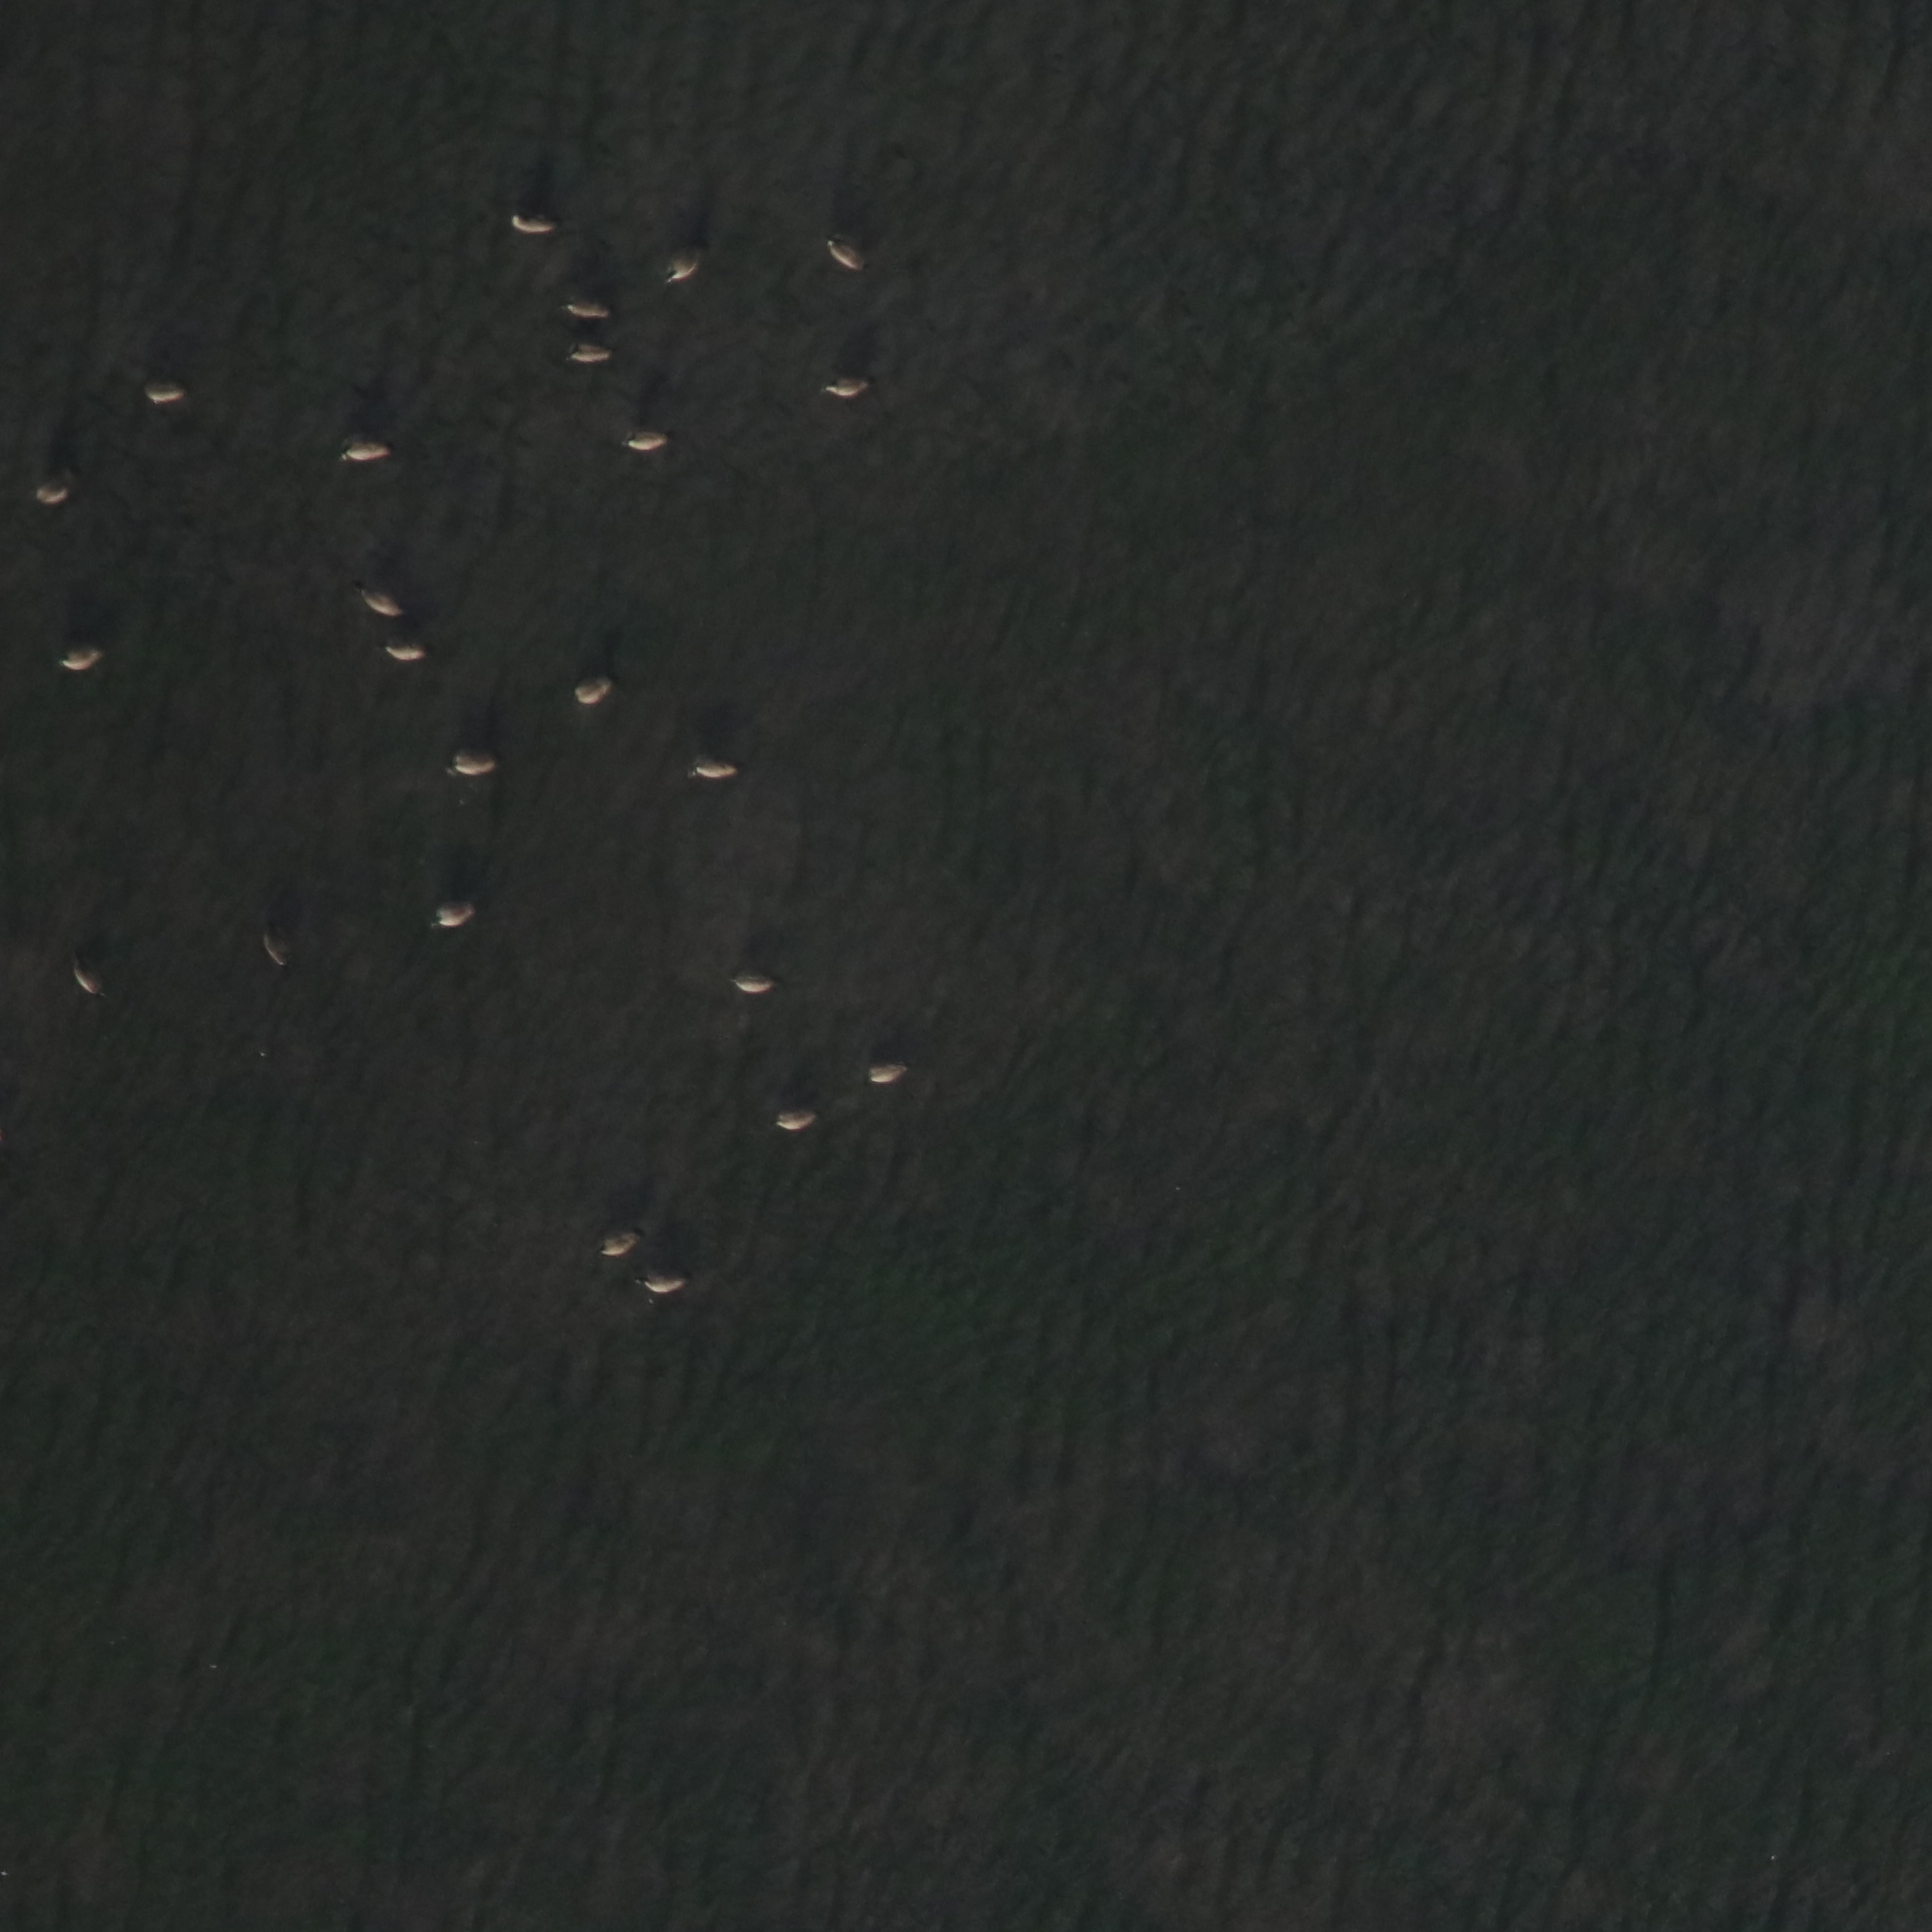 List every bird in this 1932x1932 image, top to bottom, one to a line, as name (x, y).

Canada goose (532, 222)
Canada goose (848, 253)
Canada goose (689, 264)
Canada goose (585, 305)
Canada goose (591, 353)
Canada goose (847, 385)
Canada goose (171, 389)
Canada goose (649, 438)
Canada goose (368, 452)
Canada goose (56, 490)
Canada goose (381, 602)
Canada goose (404, 650)
Canada goose (78, 661)
Canada goose (592, 692)
Canada goose (473, 762)
Canada goose (717, 768)
Canada goose (450, 916)
Canada goose (278, 949)
Canada goose (91, 975)
Canada goose (749, 984)
Canada goose (884, 1069)
Canada goose (797, 1119)
Canada goose (620, 1243)
Canada goose (662, 1278)